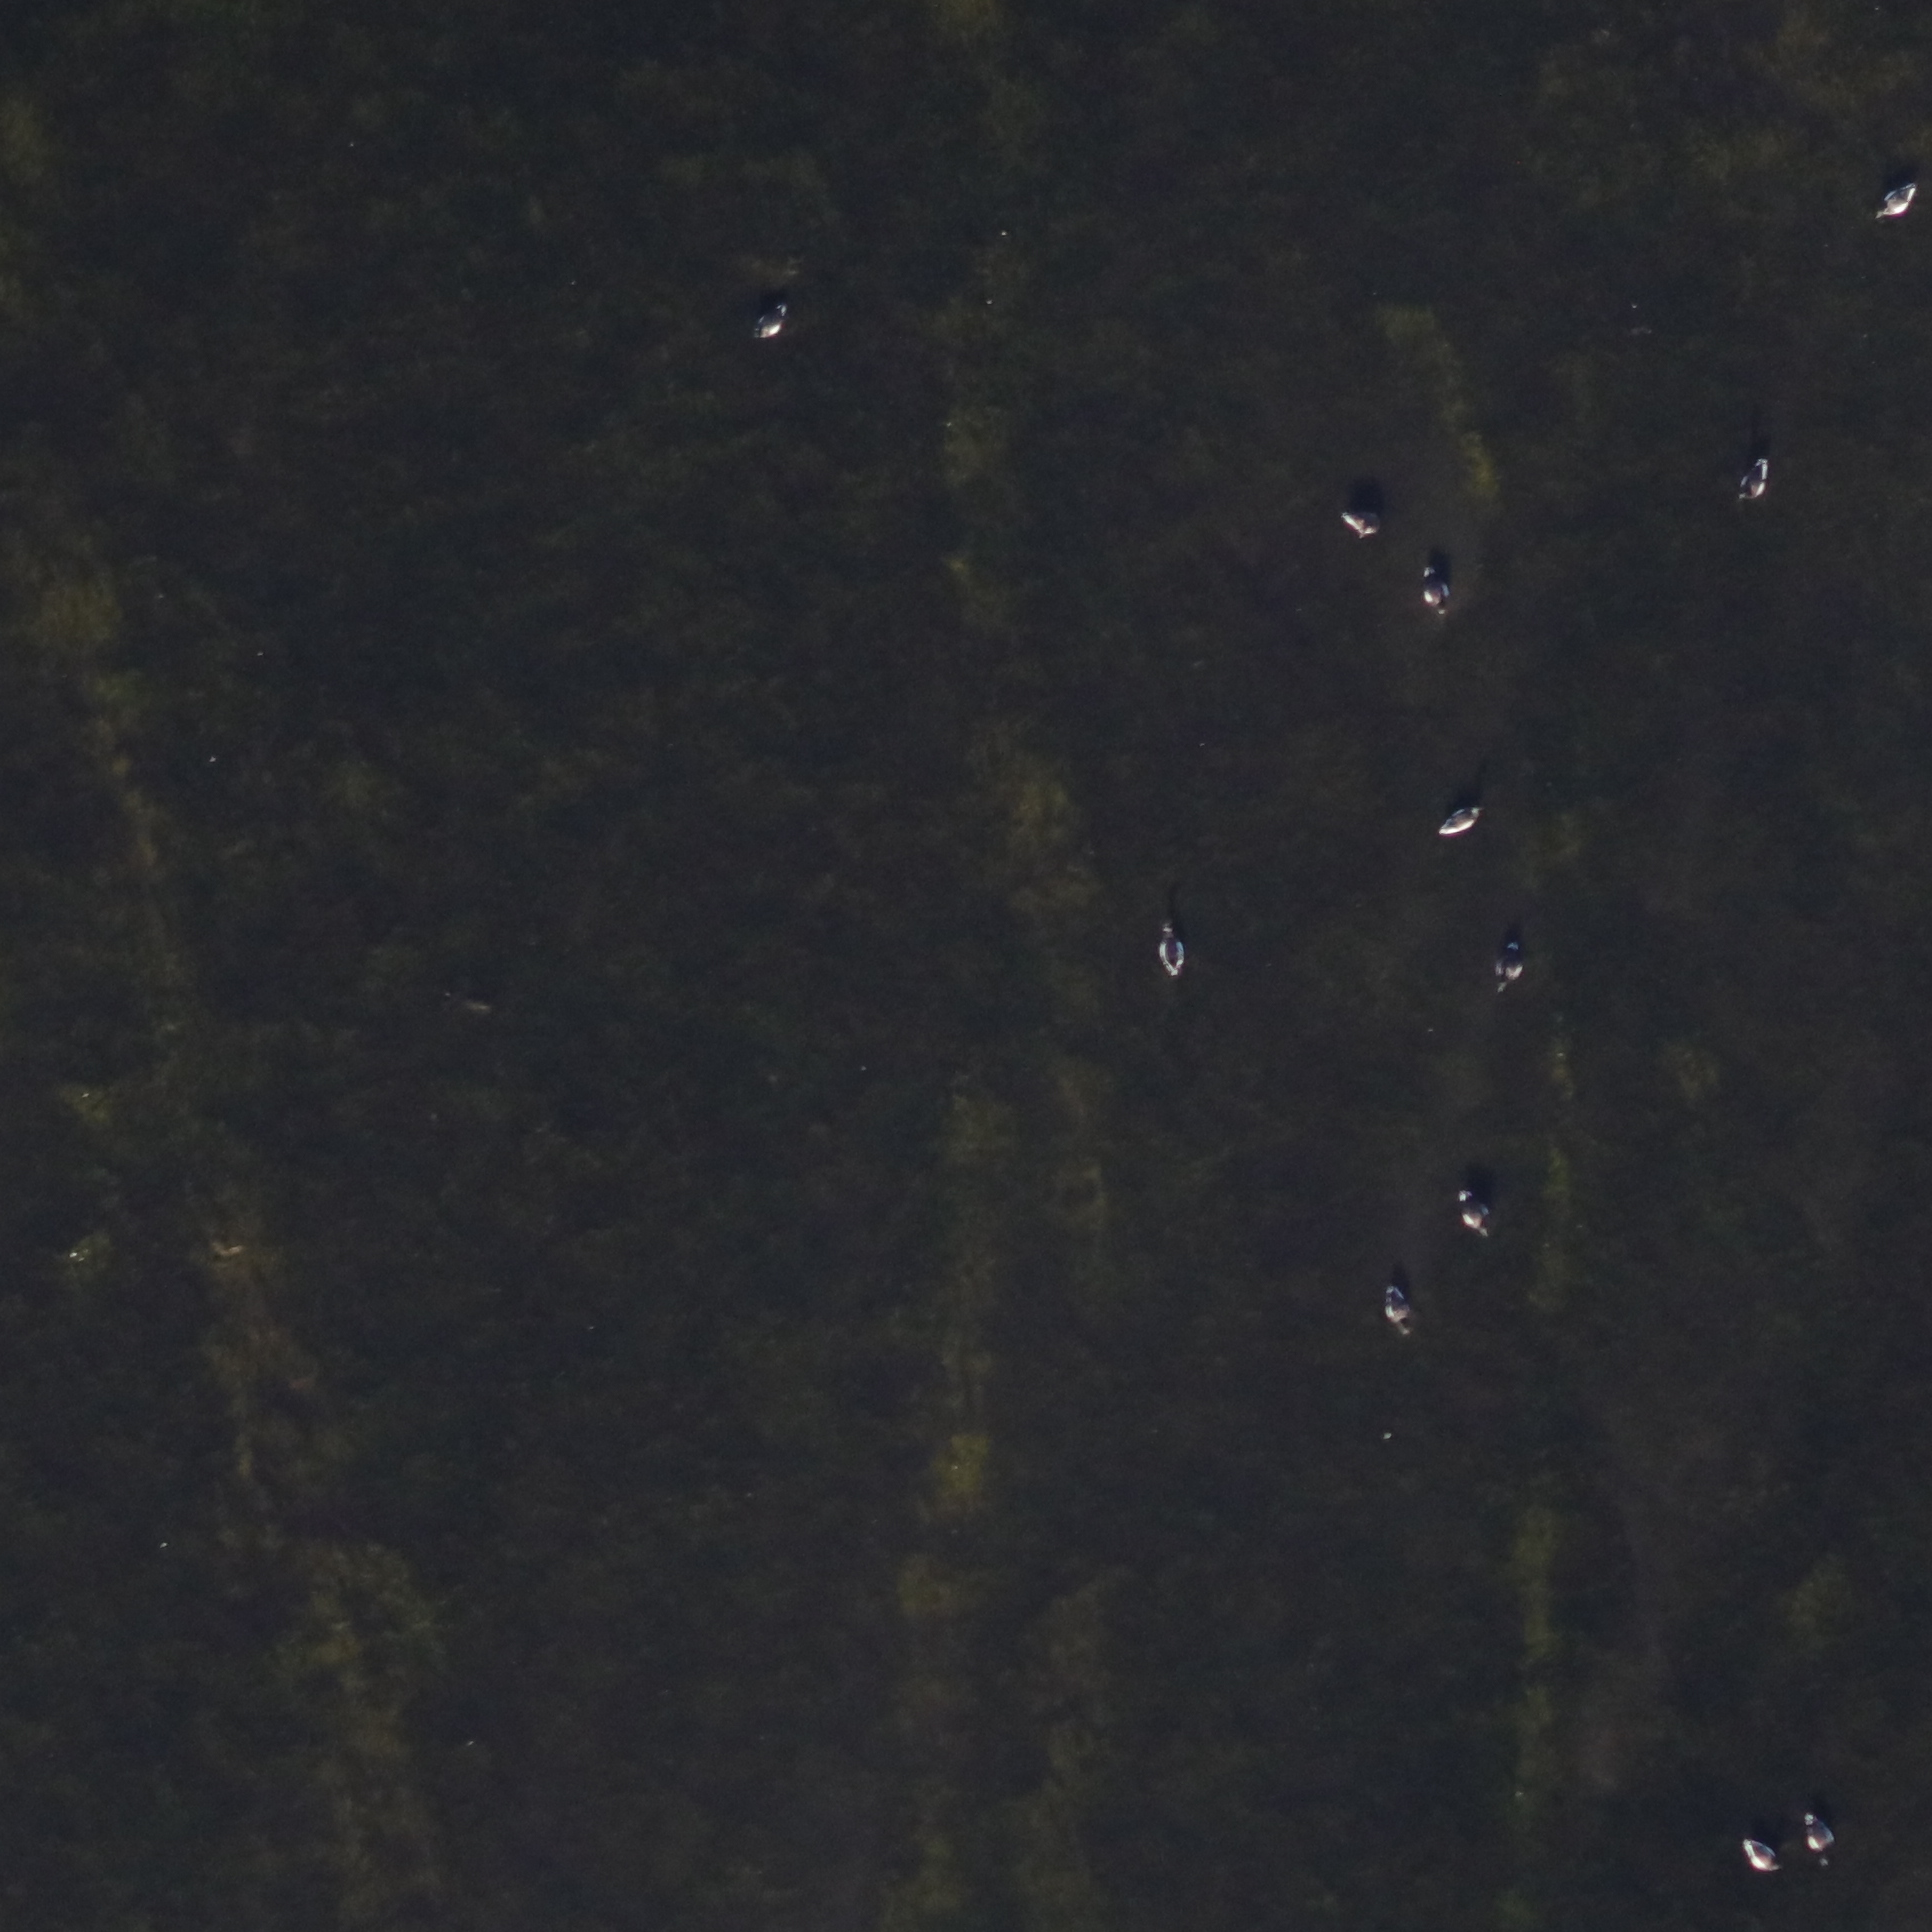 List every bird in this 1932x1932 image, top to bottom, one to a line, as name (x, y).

brant (1896, 200)
brant (772, 319)
brant (1753, 480)
brant (1367, 522)
brant (1434, 588)
brant (1458, 819)
brant (1169, 950)
brant (1508, 965)
brant (1474, 1210)
brant (1399, 1308)
brant (1819, 1837)
brant (1759, 1855)